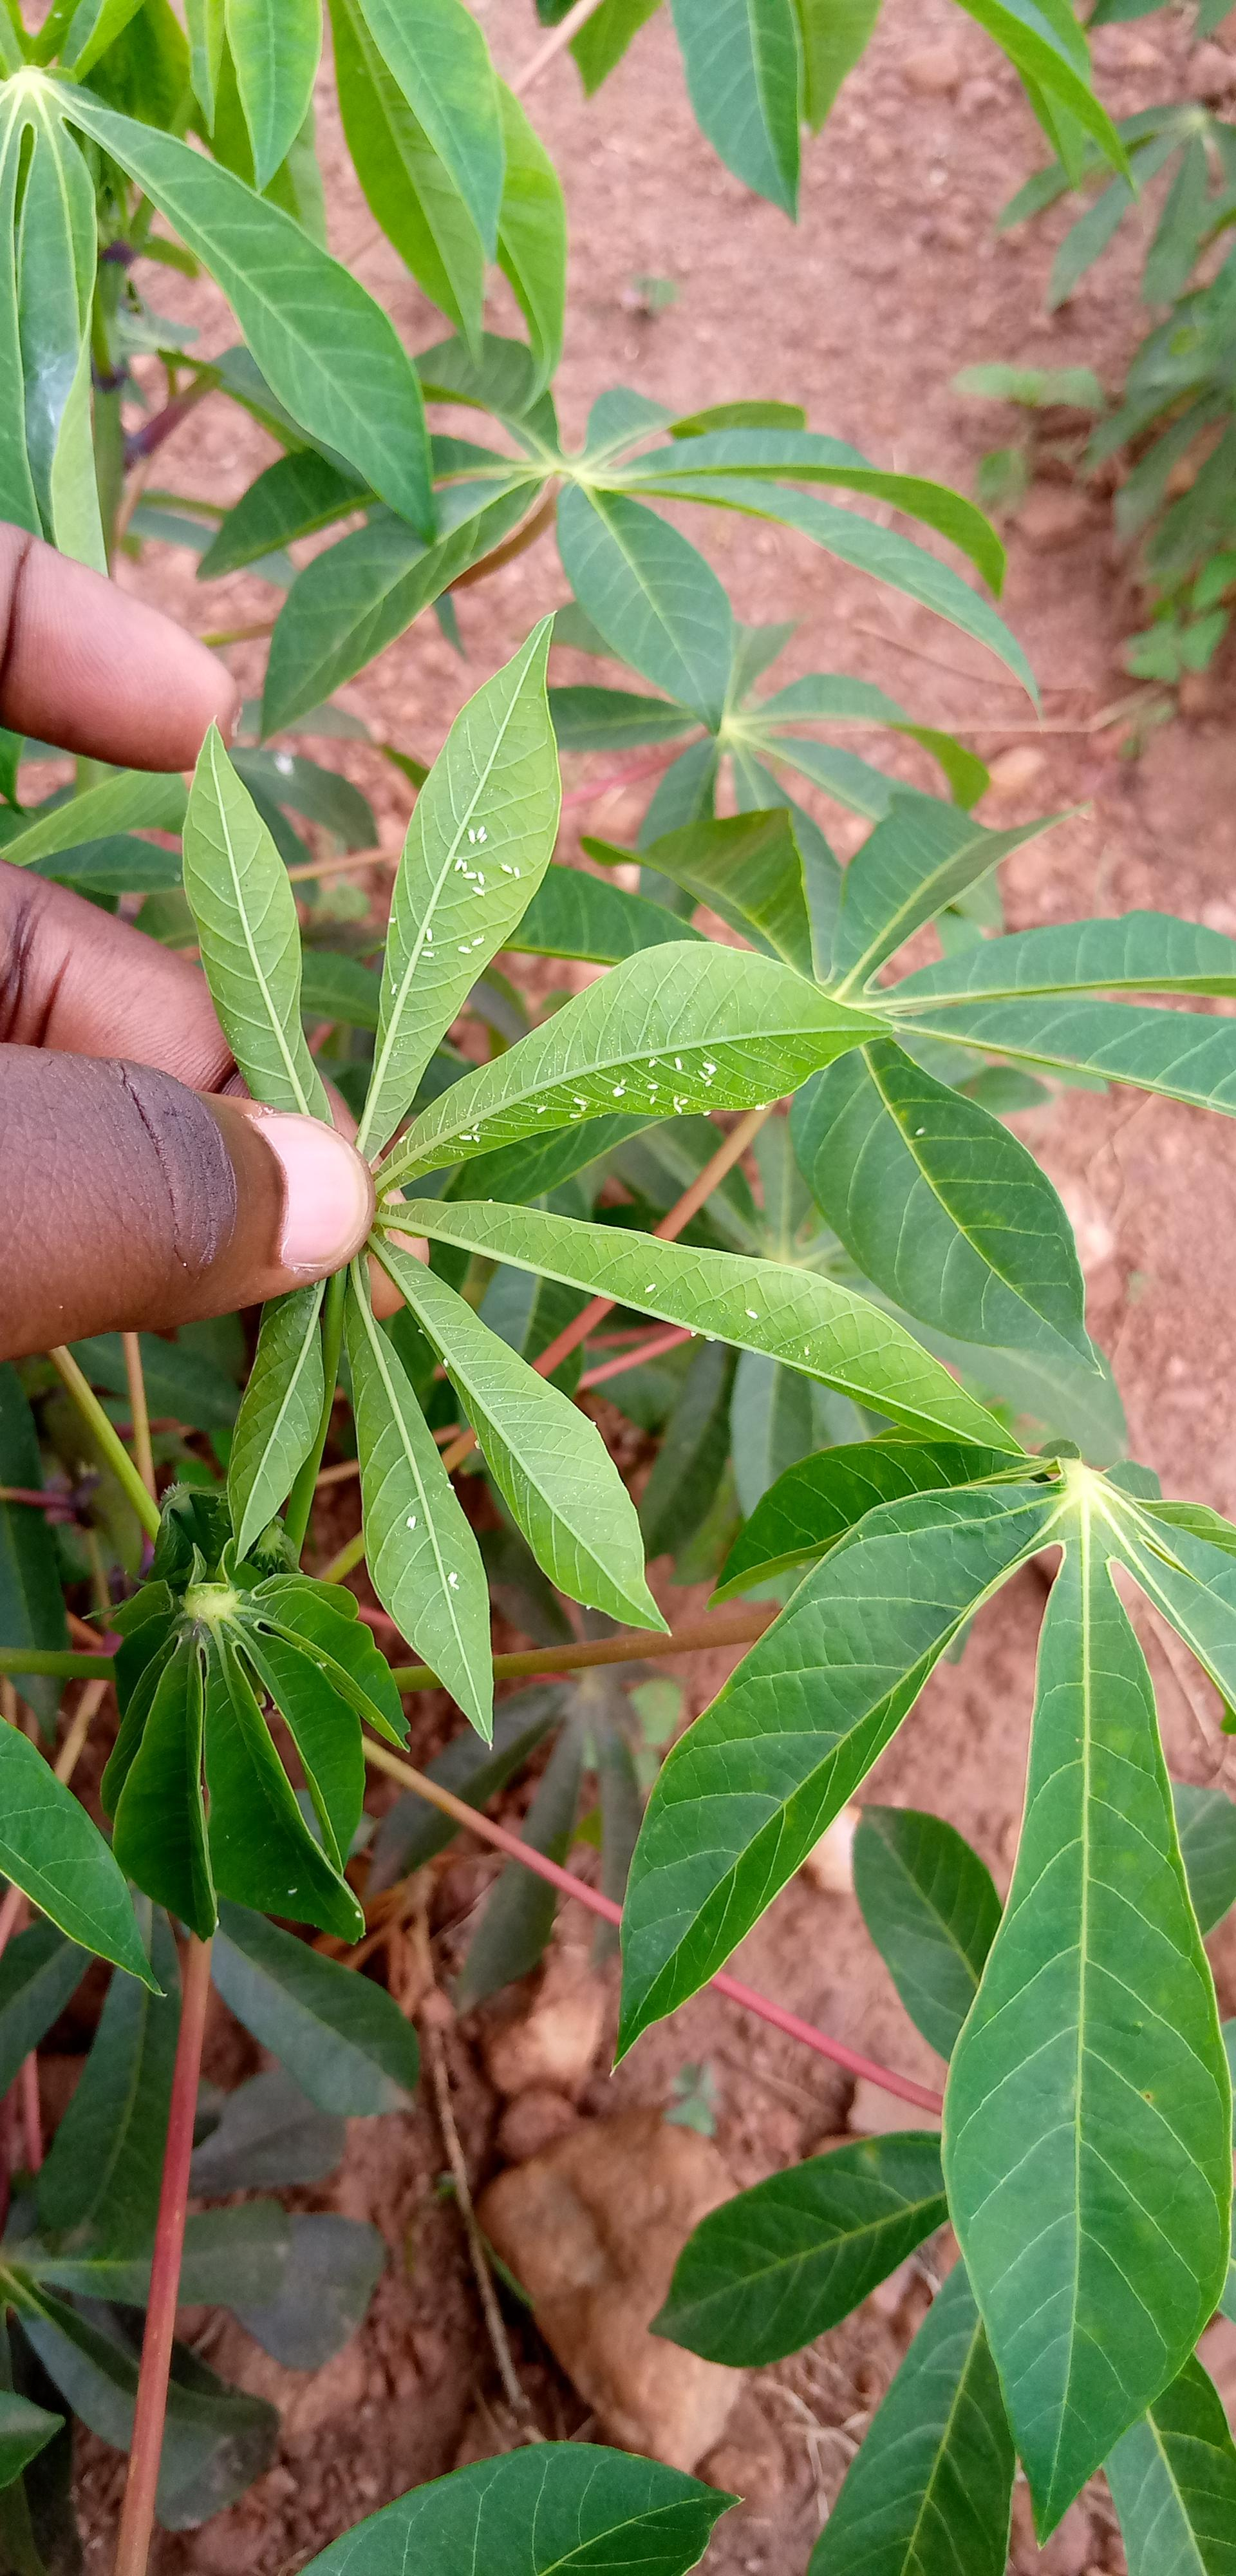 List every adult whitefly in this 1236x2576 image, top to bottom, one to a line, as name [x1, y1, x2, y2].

whitefly [476, 825, 486, 840]
whitefly [466, 827, 476, 846]
whitefly [479, 832, 489, 844]
whitefly [454, 857, 462, 873]
whitefly [462, 859, 469, 873]
whitefly [498, 862, 513, 875]
whitefly [513, 865, 522, 882]
whitefly [477, 870, 486, 887]
whitefly [461, 872, 478, 880]
whitefly [470, 885, 487, 898]
whitefly [386, 916, 398, 925]
whitefly [424, 926, 435, 943]
whitefly [470, 936, 486, 947]
whitefly [457, 944, 473, 956]
whitefly [420, 949, 435, 960]
whitefly [389, 981, 399, 997]
whitefly [673, 1056, 685, 1072]
whitefly [646, 1057, 659, 1070]
whitefly [701, 1061, 718, 1070]
whitefly [707, 1068, 718, 1075]
whitefly [696, 1069, 710, 1081]
whitefly [619, 1077, 628, 1088]
whitefly [704, 1079, 713, 1088]
whitefly [646, 1082, 659, 1091]
whitefly [612, 1086, 622, 1094]
whitefly [613, 1088, 626, 1100]
whitefly [671, 1094, 680, 1104]
whitefly [648, 1094, 659, 1106]
whitefly [571, 1095, 588, 1106]
whitefly [679, 1096, 690, 1106]
whitefly [753, 1103, 769, 1112]
whitefly [673, 1104, 684, 1115]
whitefly [534, 1104, 548, 1116]
whitefly [577, 1104, 589, 1112]
whitefly [701, 1110, 713, 1118]
whitefly [568, 1111, 584, 1121]
whitefly [471, 1122, 481, 1133]
whitefly [913, 1126, 928, 1138]
whitefly [456, 1133, 473, 1143]
whitefly [397, 1133, 410, 1146]
whitefly [473, 1133, 482, 1144]
whitefly [642, 1281, 659, 1295]
whitefly [742, 1307, 760, 1321]
whitefly [417, 1328, 427, 1336]
whitefly [689, 1331, 698, 1338]
whitefly [704, 1336, 716, 1343]
whitefly [802, 1344, 813, 1359]
whitefly [442, 1358, 451, 1370]
whitefly [472, 1439, 483, 1452]
whitefly [444, 1481, 457, 1493]
whitefly [409, 1514, 418, 1530]
whitefly [406, 1515, 413, 1528]
whitefly [447, 1570, 455, 1582]
whitefly [451, 1573, 458, 1582]
whitefly [449, 1582, 461, 1592]
whitefly [286, 1887, 299, 1897]
whitefly [352, 1909, 363, 1920]